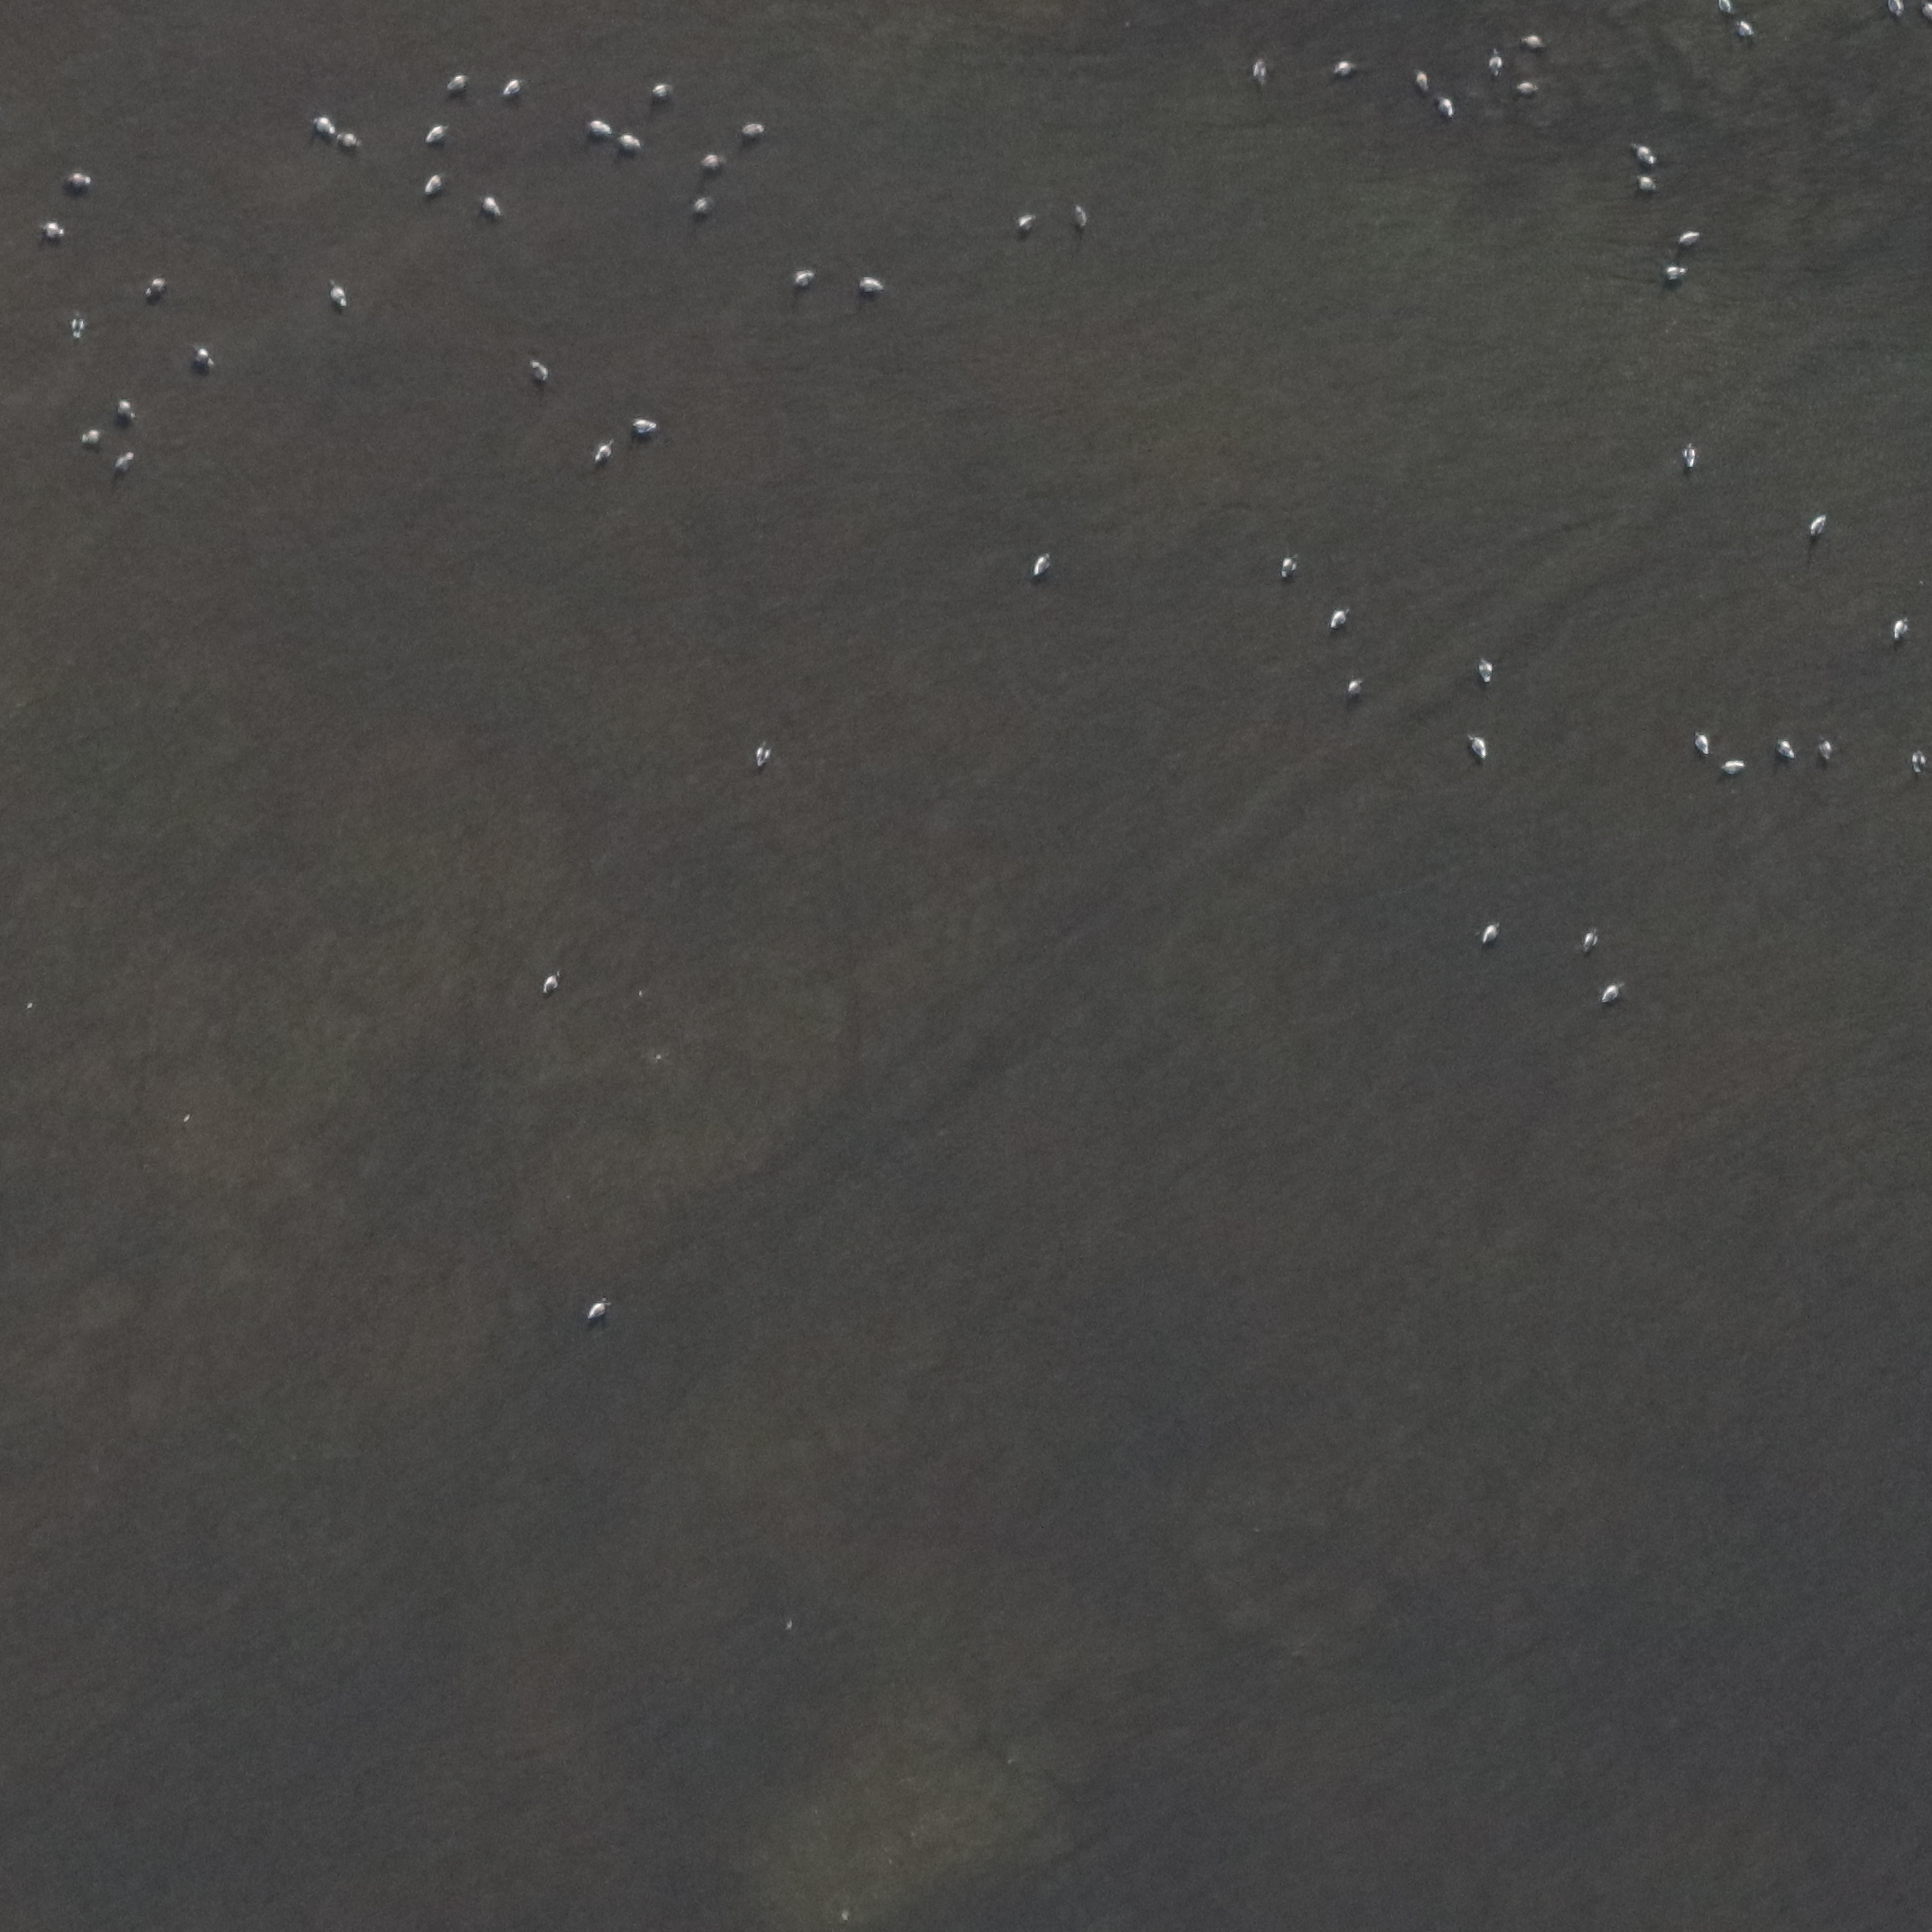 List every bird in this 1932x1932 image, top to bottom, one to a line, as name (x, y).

brant (1896, 6)
brant (1723, 10)
brant (1751, 40)
brant (1539, 43)
brant (1504, 60)
brant (1264, 61)
brant (1350, 64)
brant (455, 78)
brant (513, 80)
brant (1533, 83)
brant (670, 90)
brant (1430, 90)
brant (1451, 110)
brant (327, 124)
brant (597, 124)
brant (448, 128)
brant (756, 129)
brant (361, 138)
brant (633, 140)
brant (1649, 150)
brant (710, 162)
brant (81, 180)
brant (1650, 181)
brant (428, 182)
brant (498, 200)
brant (704, 206)
brant (1037, 212)
brant (1087, 214)
brant (56, 230)
brant (1693, 236)
brant (1677, 274)
brant (167, 275)
brant (810, 286)
brant (884, 287)
brant (338, 294)
brant (73, 319)
brant (207, 354)
brant (536, 379)
brant (131, 415)
brant (651, 424)
brant (91, 442)
brant (1689, 447)
brant (608, 450)
brant (128, 468)
brant (1816, 529)
brant (1038, 562)
brant (1293, 572)
brant (1339, 623)
brant (1901, 626)
brant (1490, 668)
brant (1354, 689)
brant (1698, 740)
brant (1483, 746)
brant (1786, 748)
brant (1827, 755)
brant (1919, 758)
brant (765, 761)
brant (1738, 763)
brant (1489, 932)
brant (1590, 942)
brant (551, 982)
brant (1608, 991)
brant (602, 1308)